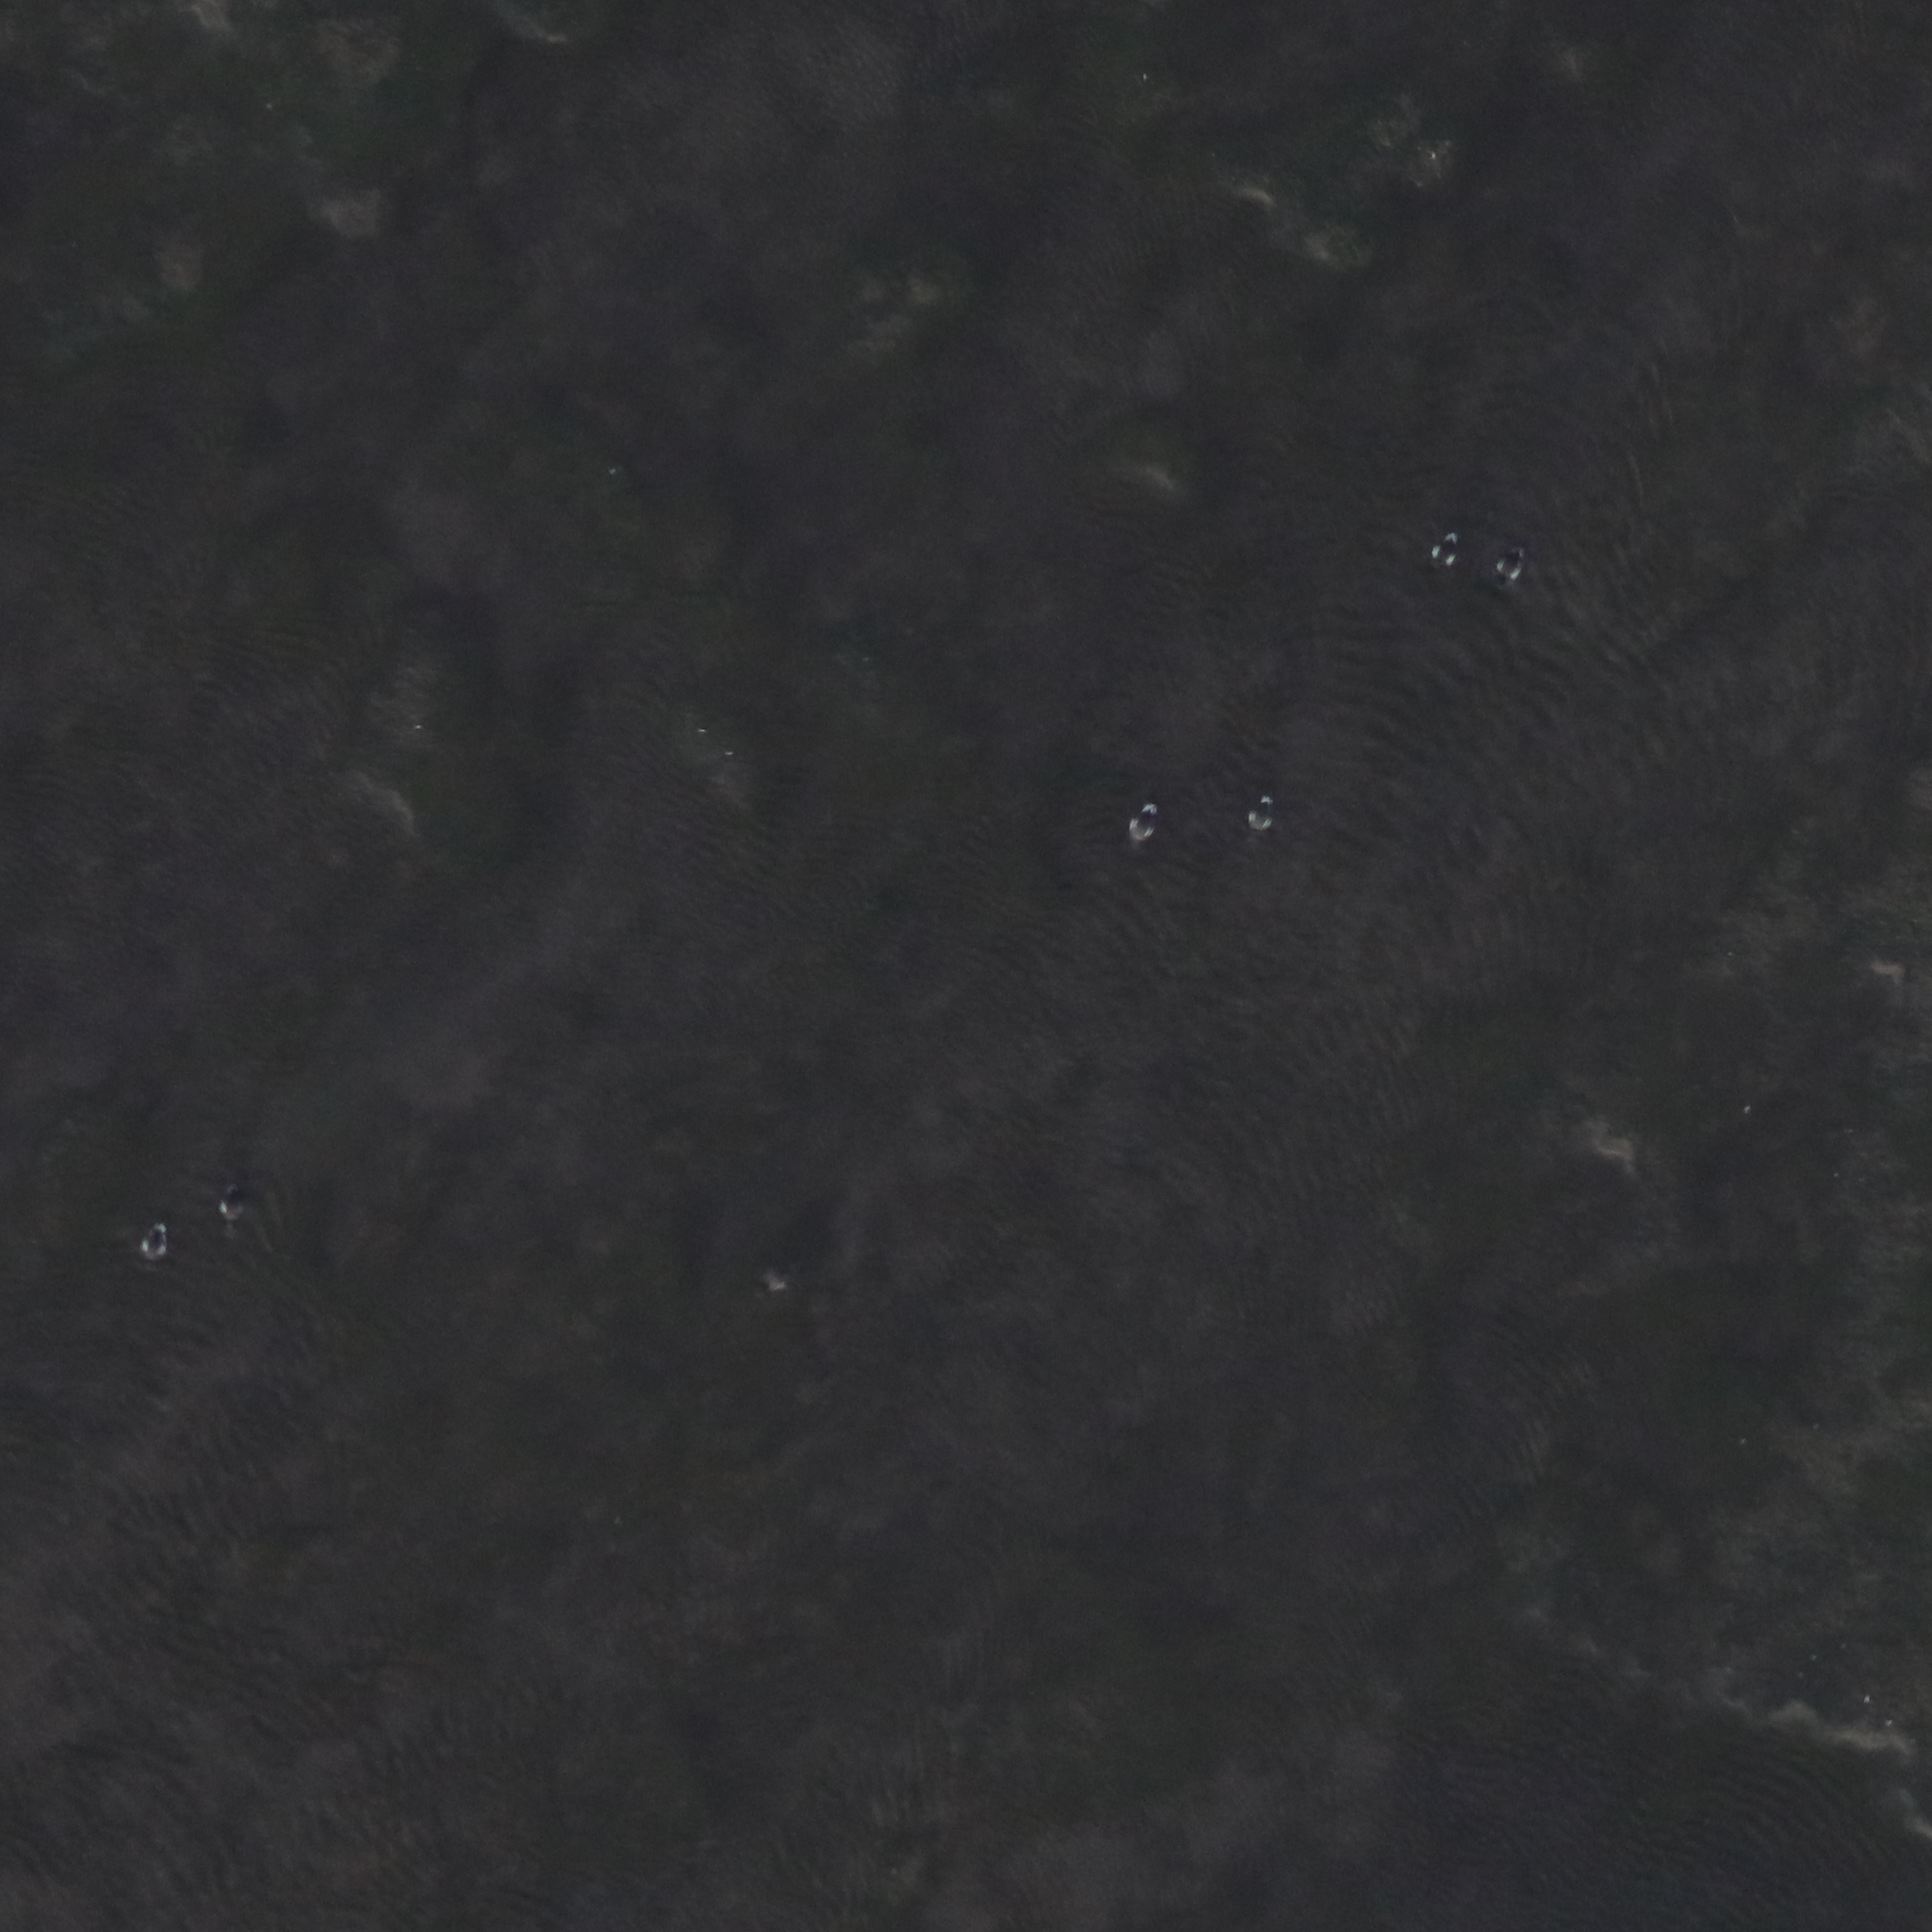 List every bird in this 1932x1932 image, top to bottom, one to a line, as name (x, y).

brant (1450, 554)
brant (1510, 568)
brant (1259, 818)
brant (1142, 828)
brant (234, 1202)
brant (155, 1246)